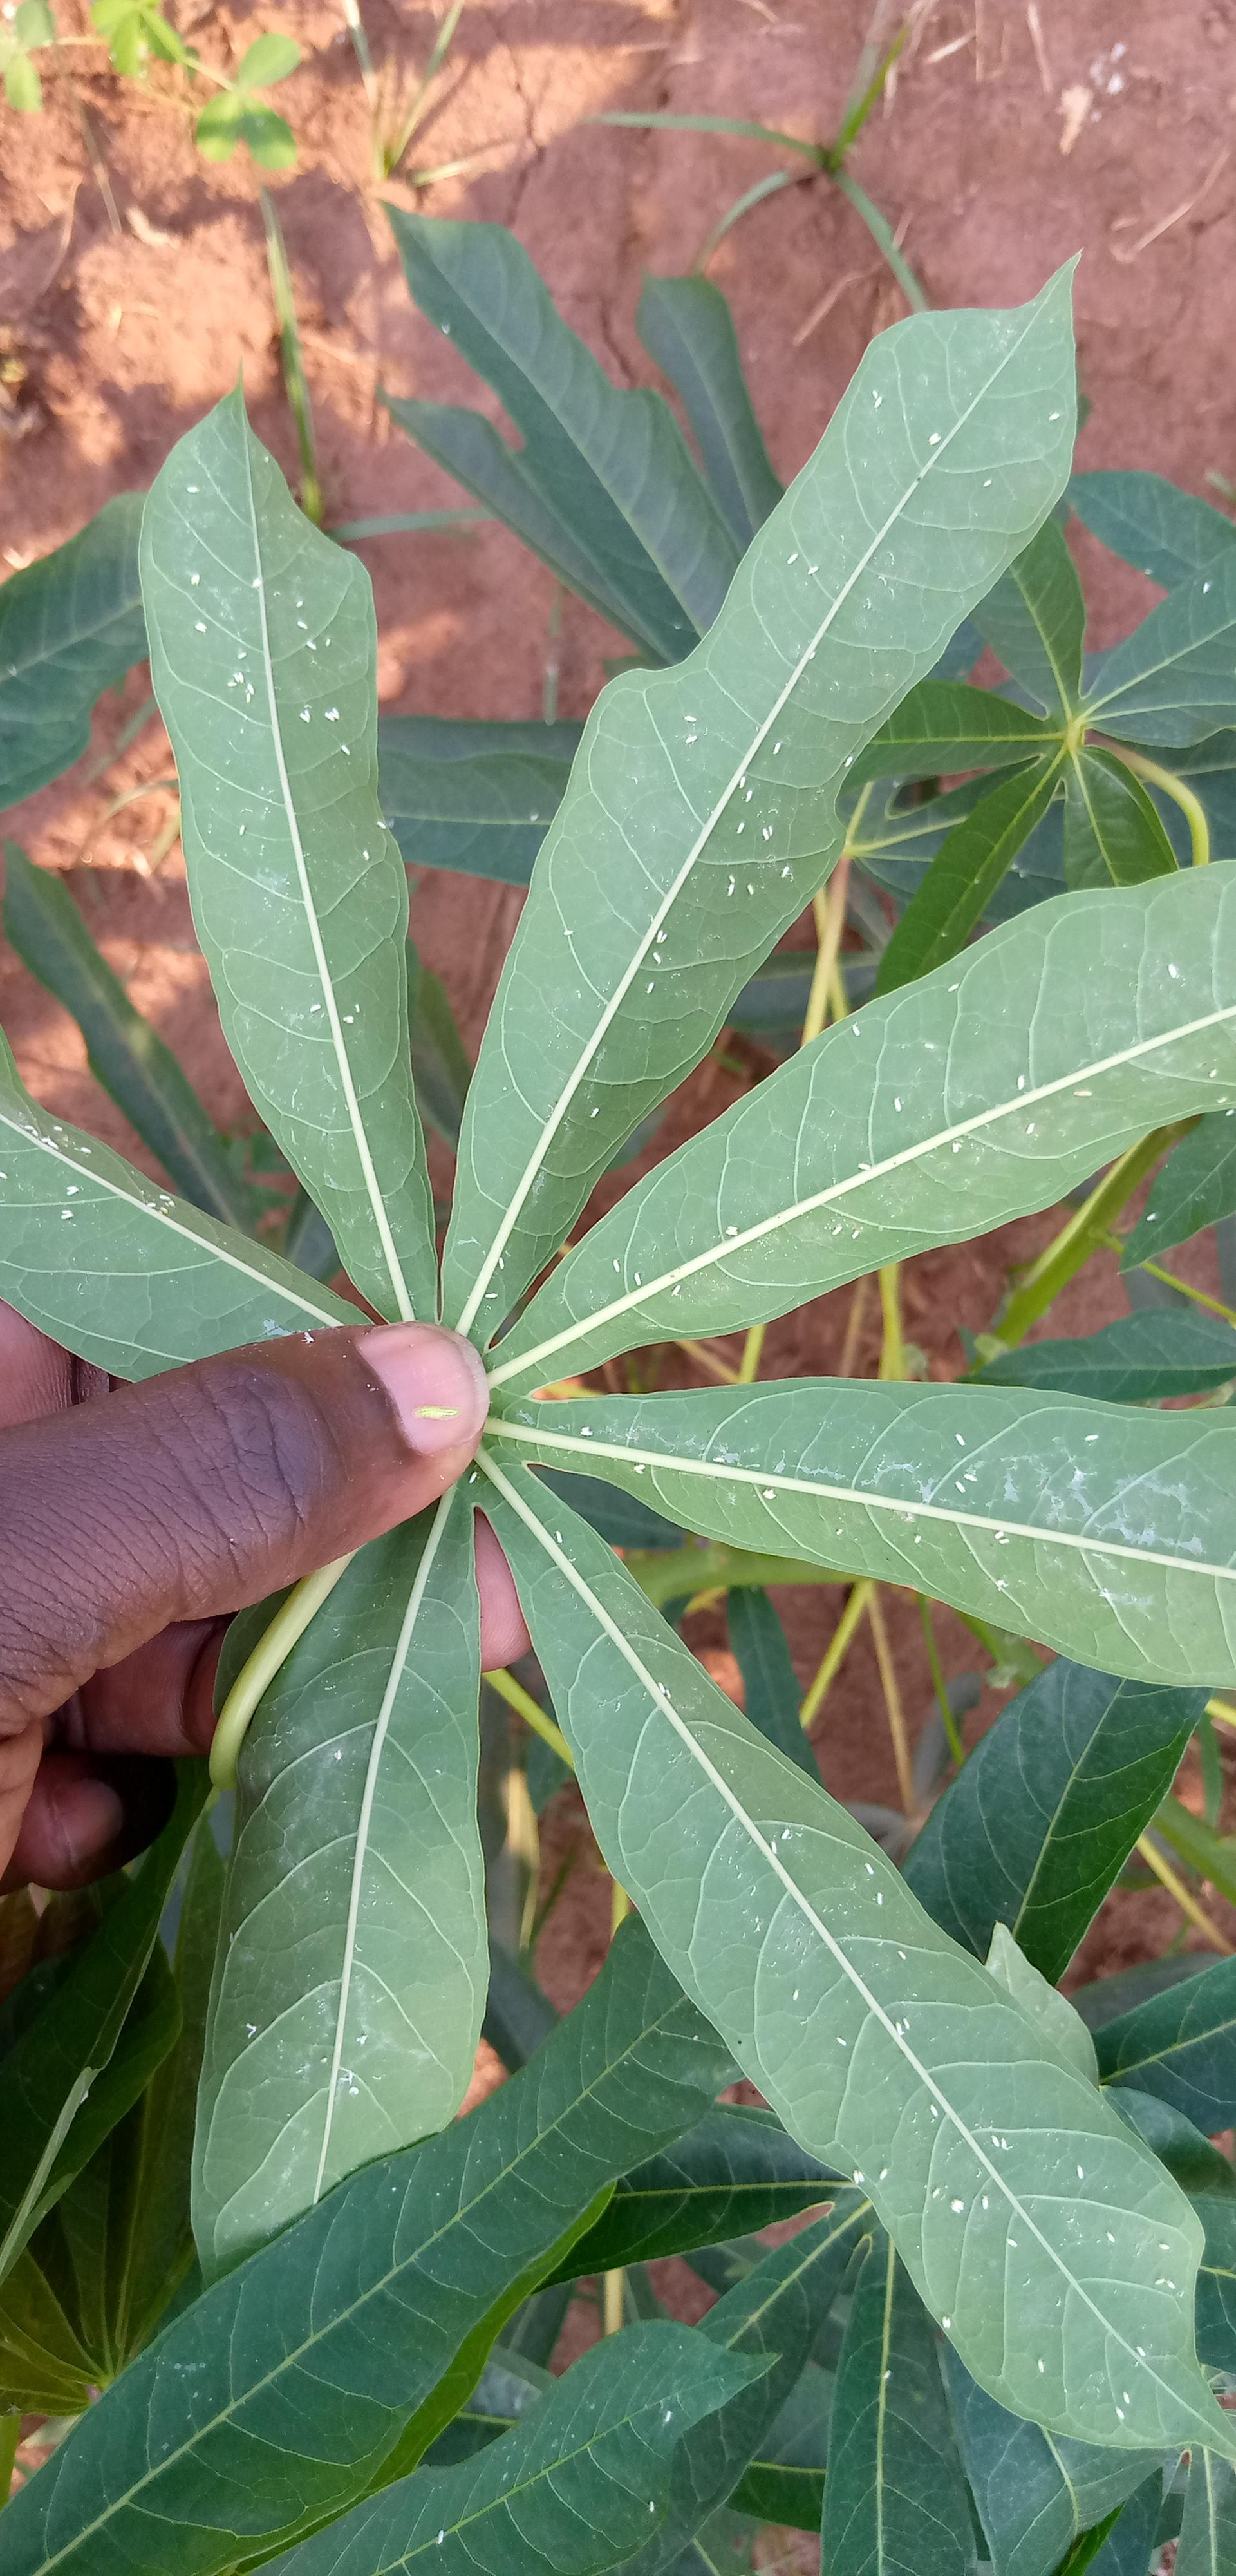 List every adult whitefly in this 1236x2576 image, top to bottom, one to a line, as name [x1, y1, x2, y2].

whitefly [871, 388, 884, 410]
whitefly [1047, 411, 1063, 423]
whitefly [927, 431, 946, 448]
whitefly [980, 477, 993, 491]
whitefly [183, 484, 202, 495]
whitefly [785, 551, 800, 565]
whitefly [805, 565, 822, 578]
whitefly [189, 571, 201, 589]
whitefly [250, 576, 267, 591]
whitefly [1201, 580, 1212, 596]
whitefly [294, 598, 307, 611]
whitefly [295, 619, 309, 631]
whitefly [192, 620, 208, 634]
whitefly [323, 634, 332, 649]
whitefly [304, 639, 317, 652]
whitefly [235, 649, 248, 661]
whitefly [807, 649, 818, 663]
whitefly [230, 670, 246, 686]
whitefly [225, 680, 238, 688]
whitefly [245, 681, 256, 694]
whitefly [244, 692, 253, 705]
whitefly [323, 706, 341, 725]
whitefly [295, 706, 313, 724]
whitefly [680, 712, 699, 724]
whitefly [684, 732, 699, 748]
whitefly [771, 739, 782, 758]
whitefly [339, 743, 353, 757]
whitefly [842, 753, 853, 770]
whitefly [737, 775, 745, 791]
whitefly [744, 788, 754, 804]
whitefly [529, 811, 540, 823]
whitefly [375, 819, 388, 831]
whitefly [734, 820, 746, 838]
whitefly [237, 823, 248, 839]
whitefly [361, 848, 371, 864]
whitefly [778, 864, 791, 880]
whitefly [726, 871, 736, 884]
whitefly [745, 882, 758, 898]
whitefly [726, 883, 735, 898]
whitefly [560, 927, 577, 938]
whitefly [655, 928, 669, 945]
whitefly [651, 950, 663, 965]
whitefly [1165, 961, 1180, 980]
whitefly [645, 980, 655, 995]
whitefly [946, 982, 960, 995]
whitefly [307, 1001, 325, 1013]
whitefly [353, 1001, 362, 1015]
whitefly [341, 1012, 354, 1025]
whitefly [849, 1022, 863, 1039]
whitefly [922, 1039, 936, 1052]
whitefly [1207, 1065, 1219, 1079]
whitefly [1015, 1075, 1025, 1092]
whitefly [1071, 1086, 1096, 1100]
whitefly [1214, 1095, 1229, 1106]
whitefly [892, 1095, 904, 1113]
whitefly [588, 1106, 602, 1120]
whitefly [1224, 1106, 1235, 1118]
whitefly [1021, 1122, 1038, 1135]
whitefly [23, 1123, 33, 1130]
whitefly [51, 1124, 68, 1132]
whitefly [30, 1128, 39, 1137]
whitefly [38, 1135, 48, 1143]
whitefly [46, 1139, 60, 1150]
whitefly [950, 1141, 963, 1155]
whitefly [79, 1145, 95, 1155]
whitefly [856, 1161, 871, 1171]
whitefly [1, 1171, 9, 1181]
whitefly [64, 1184, 81, 1197]
whitefly [157, 1192, 172, 1200]
whitefly [145, 1200, 156, 1208]
whitefly [158, 1205, 170, 1216]
whitefly [59, 1208, 75, 1220]
whitefly [1144, 1209, 1159, 1226]
whitefly [830, 1223, 844, 1238]
whitefly [722, 1224, 740, 1238]
whitefly [850, 1229, 863, 1239]
whitefly [496, 1255, 507, 1271]
whitefly [610, 1256, 623, 1275]
whitefly [631, 1272, 642, 1286]
whitefly [669, 1283, 683, 1298]
whitefly [482, 1291, 500, 1301]
whitefly [577, 1425, 595, 1437]
whitefly [1081, 1429, 1102, 1444]
whitefly [953, 1432, 967, 1448]
whitefly [711, 1454, 726, 1464]
whitefly [630, 1463, 648, 1476]
whitefly [467, 1470, 479, 1486]
whitefly [961, 1472, 979, 1483]
whitefly [953, 1479, 967, 1495]
whitefly [762, 1485, 779, 1502]
whitefly [554, 1527, 565, 1545]
whitefly [833, 1527, 845, 1537]
whitefly [991, 1530, 1005, 1539]
whitefly [911, 1533, 923, 1546]
whitefly [998, 1536, 1011, 1548]
whitefly [993, 1577, 1009, 1591]
whitefly [657, 1680, 669, 1696]
whitefly [332, 1747, 346, 1763]
whitefly [778, 1825, 791, 1842]
whitefly [768, 1840, 778, 1854]
whitefly [863, 1861, 876, 1876]
whitefly [876, 1889, 885, 1908]
whitefly [895, 1947, 908, 1962]
whitefly [791, 1986, 801, 2002]
whitefly [901, 2014, 913, 2032]
whitefly [894, 2019, 905, 2038]
whitefly [243, 2021, 261, 2041]
whitefly [355, 2033, 370, 2046]
whitefly [834, 2034, 849, 2048]
whitefly [339, 2063, 355, 2085]
whitefly [346, 2083, 362, 2098]
whitefly [928, 2102, 941, 2120]
whitefly [989, 2130, 999, 2151]
whitefly [1000, 2134, 1013, 2153]
whitefly [1075, 2162, 1084, 2184]
whitefly [877, 2165, 890, 2183]
whitefly [850, 2167, 865, 2188]
whitefly [928, 2184, 942, 2201]
whitefly [980, 2193, 992, 2215]
whitefly [948, 2196, 969, 2215]
whitefly [1104, 2228, 1118, 2244]
whitefly [1003, 2235, 1020, 2249]
whitefly [1156, 2241, 1174, 2252]
whitefly [1153, 2275, 1165, 2288]
whitefly [1163, 2278, 1177, 2291]
whitefly [939, 2313, 954, 2331]
whitefly [1135, 2342, 1150, 2360]
whitefly [1035, 2356, 1047, 2376]
whitefly [881, 2367, 892, 2381]
whitefly [1120, 2387, 1133, 2406]
whitefly [1114, 2404, 1127, 2421]
whitefly [663, 2407, 673, 2424]
whitefly [647, 2498, 657, 2514]
whitefly [436, 2529, 445, 2548]